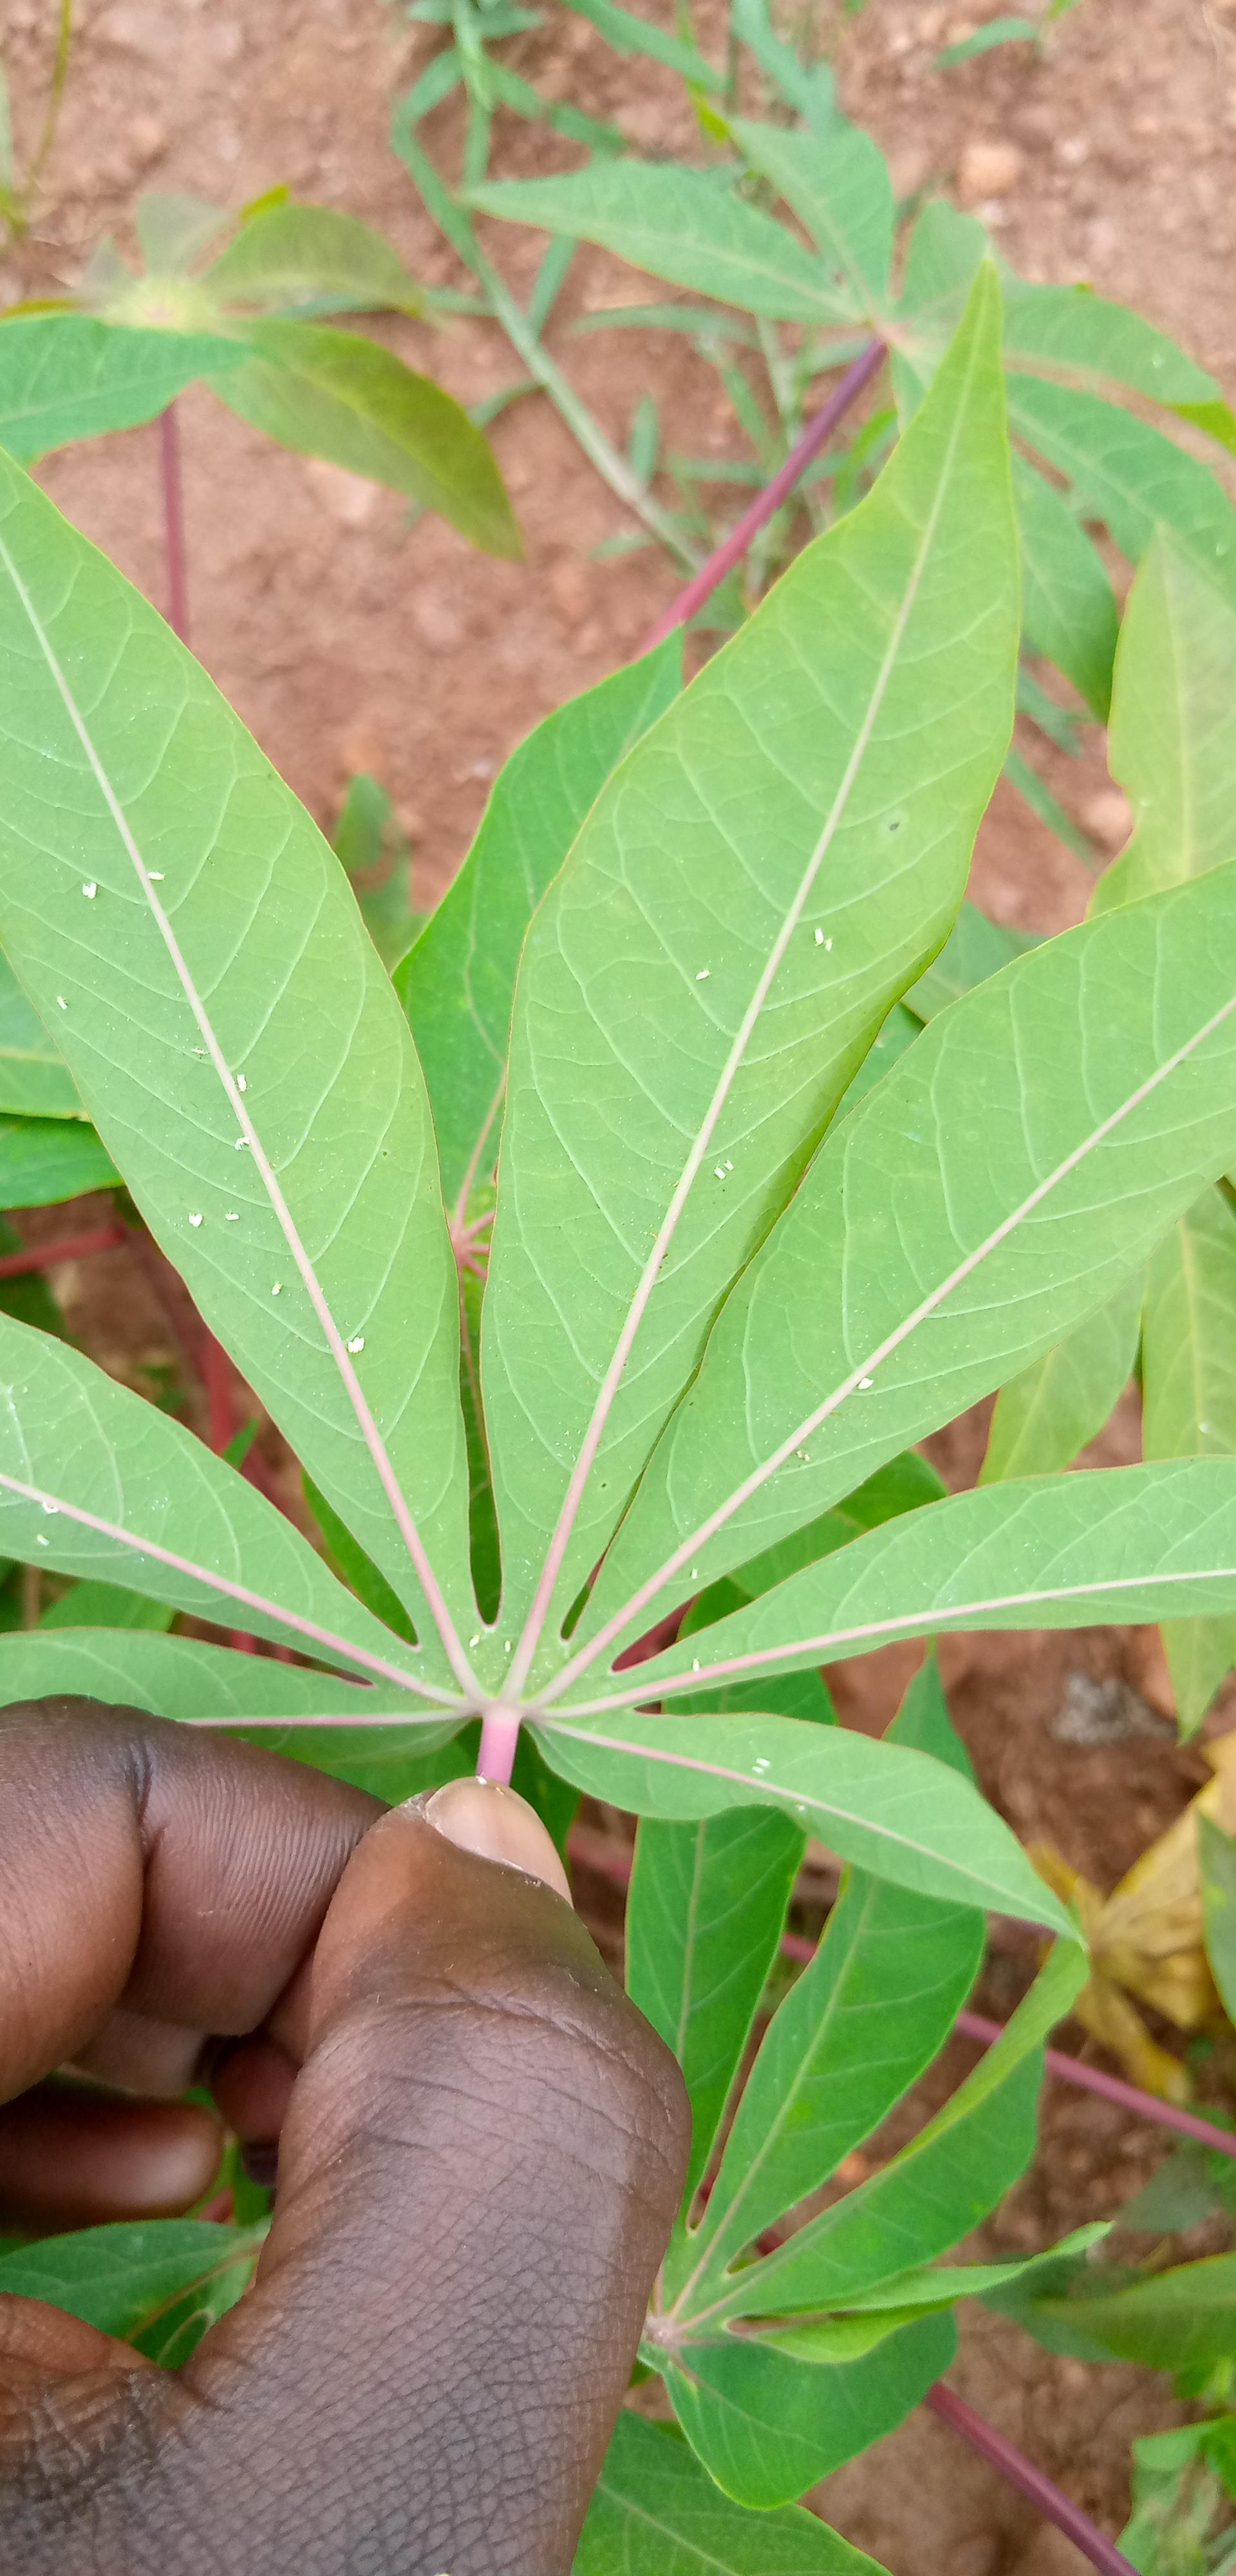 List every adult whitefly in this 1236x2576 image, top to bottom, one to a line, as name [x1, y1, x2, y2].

whitefly [145, 869, 168, 884]
whitefly [87, 881, 98, 902]
whitefly [80, 882, 90, 897]
whitefly [812, 926, 827, 948]
whitefly [824, 937, 834, 953]
whitefly [692, 967, 712, 982]
whitefly [55, 993, 70, 1014]
whitefly [234, 1070, 249, 1095]
whitefly [232, 1133, 253, 1155]
whitefly [721, 1159, 736, 1172]
whitefly [712, 1165, 727, 1181]
whitefly [187, 1209, 195, 1226]
whitefly [223, 1209, 241, 1224]
whitefly [194, 1211, 204, 1229]
whitefly [268, 1279, 284, 1298]
whitefly [353, 1334, 359, 1356]
whitefly [359, 1336, 367, 1354]
whitefly [347, 1338, 353, 1356]
whitefly [857, 1377, 870, 1392]
whitefly [865, 1379, 877, 1390]
whitefly [39, 1501, 64, 1516]
whitefly [35, 1532, 53, 1548]
whitefly [690, 1566, 702, 1582]
whitefly [466, 1631, 482, 1650]
whitefly [501, 1637, 514, 1655]
whitefly [690, 1657, 703, 1674]
whitefly [754, 1756, 772, 1768]
whitefly [750, 1765, 765, 1776]